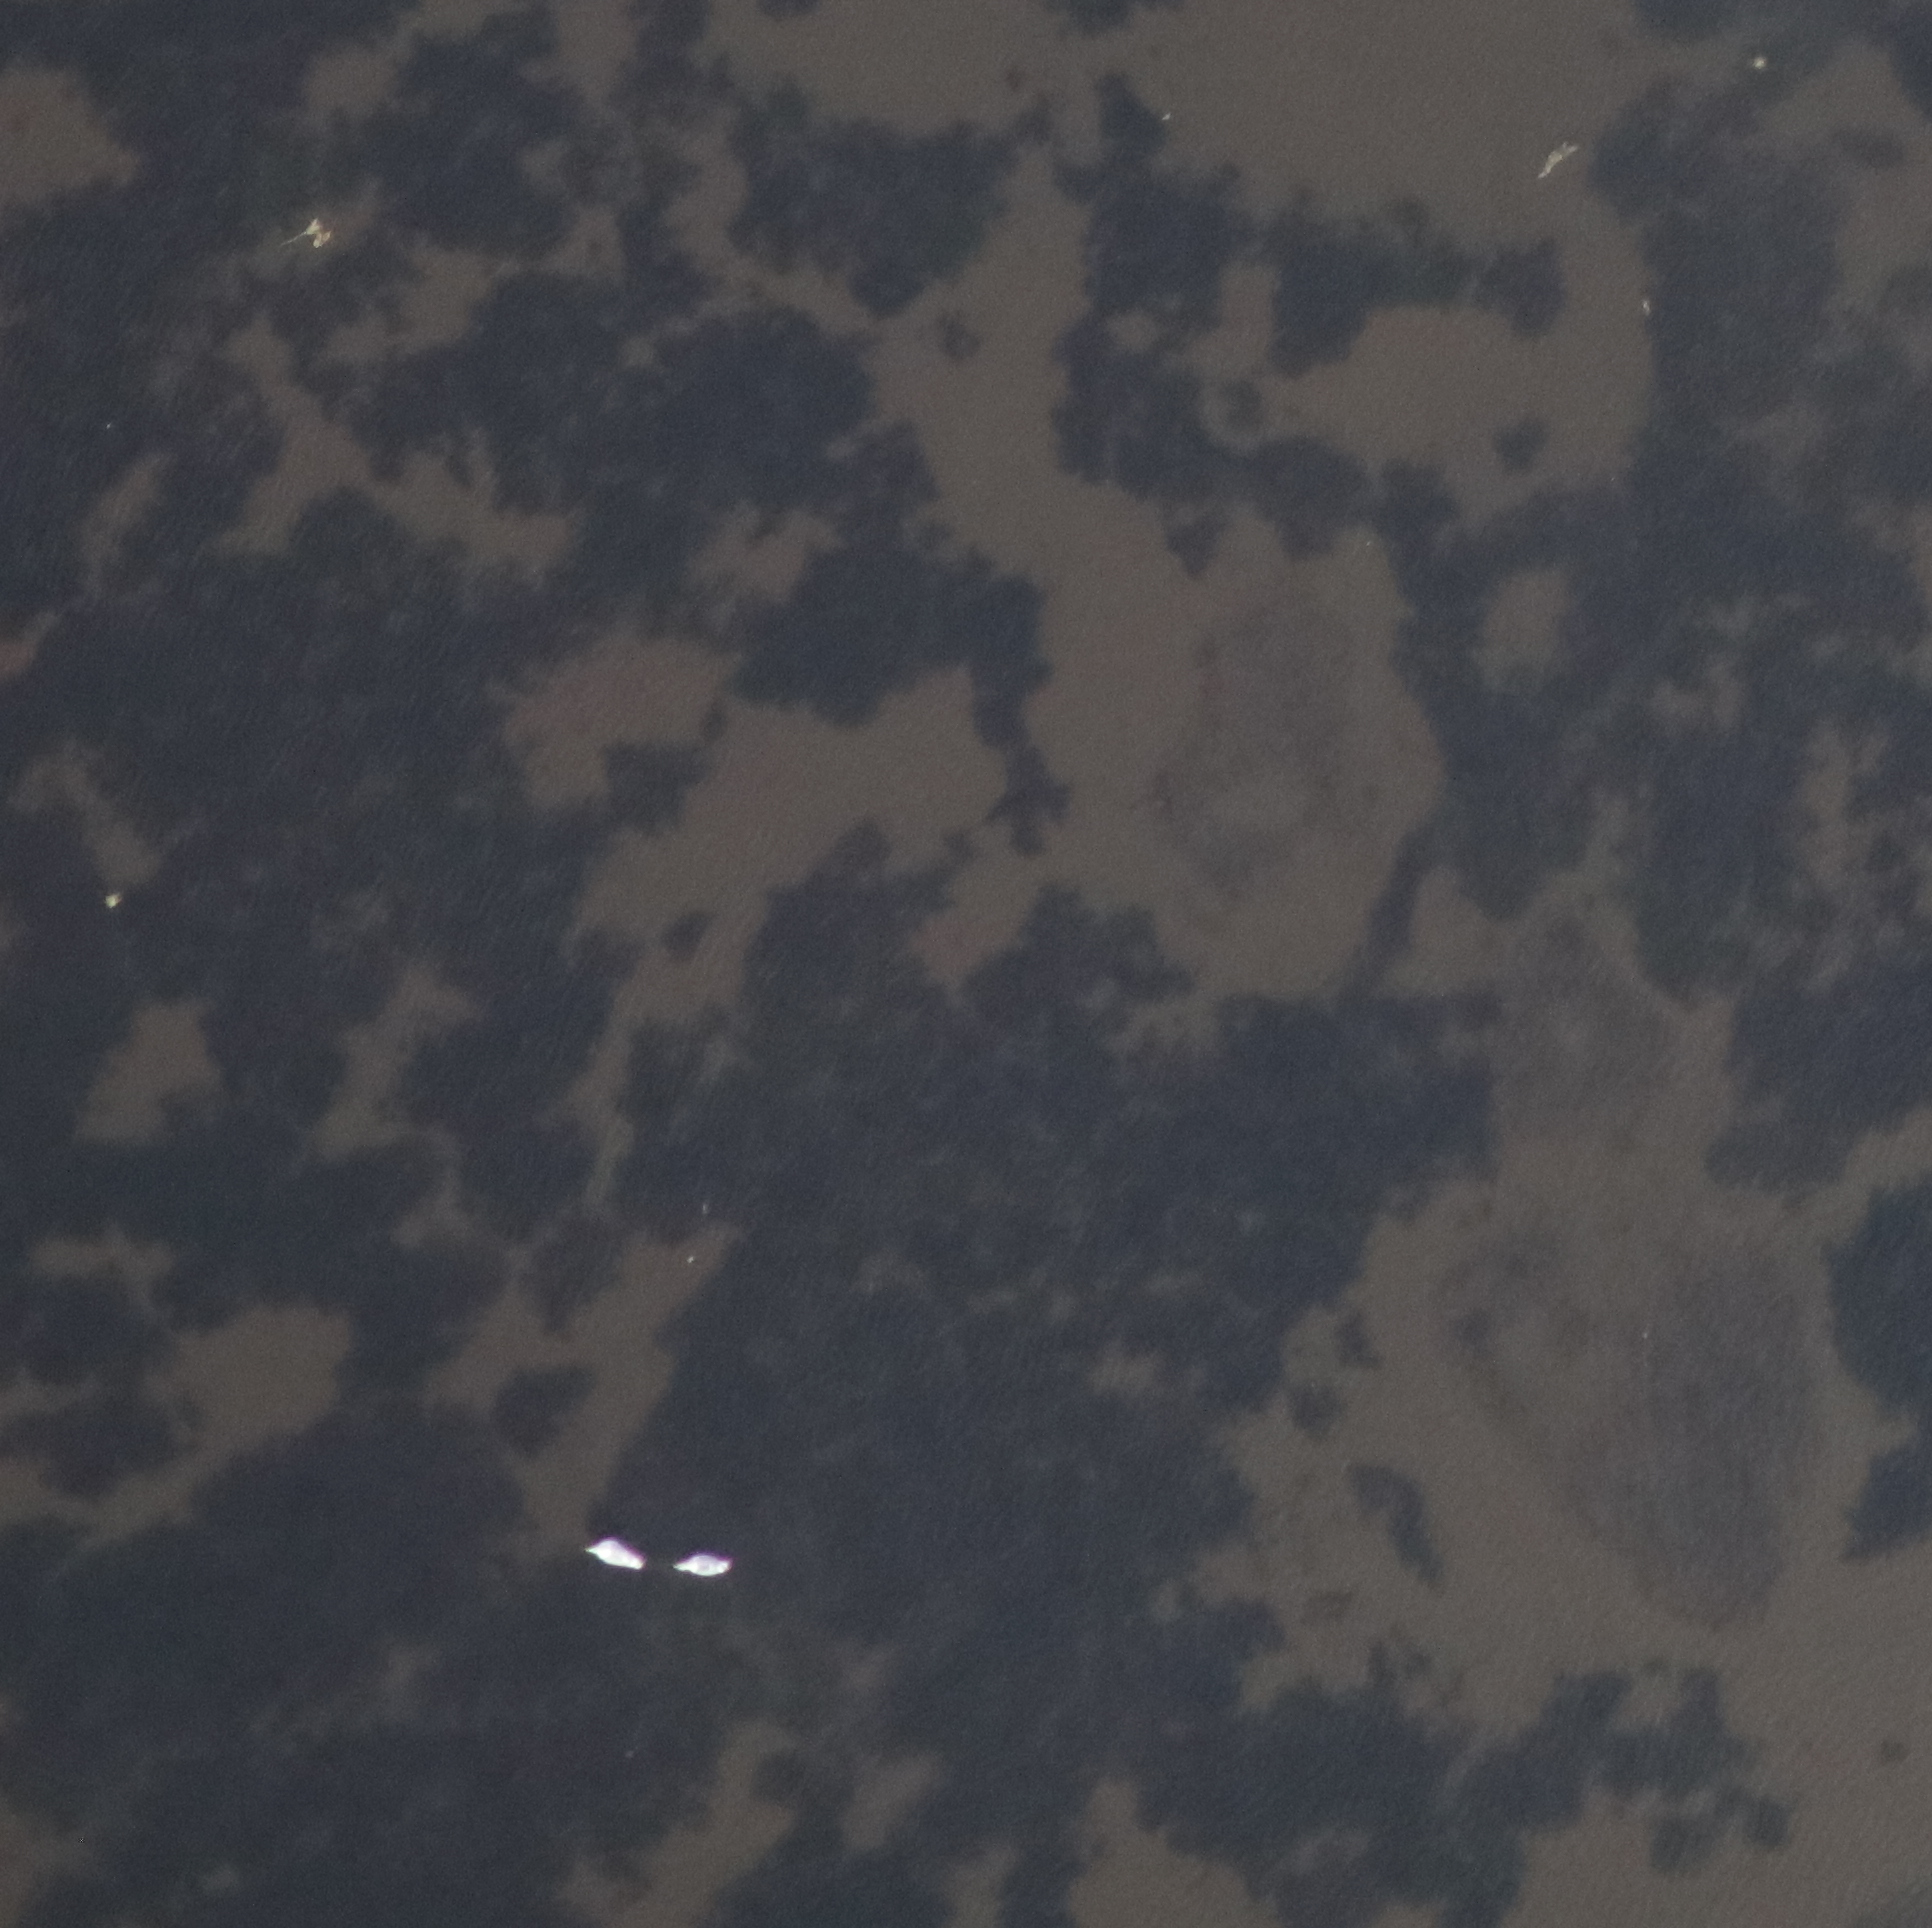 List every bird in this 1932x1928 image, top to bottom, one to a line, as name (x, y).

gull (616, 1554)
gull (703, 1566)